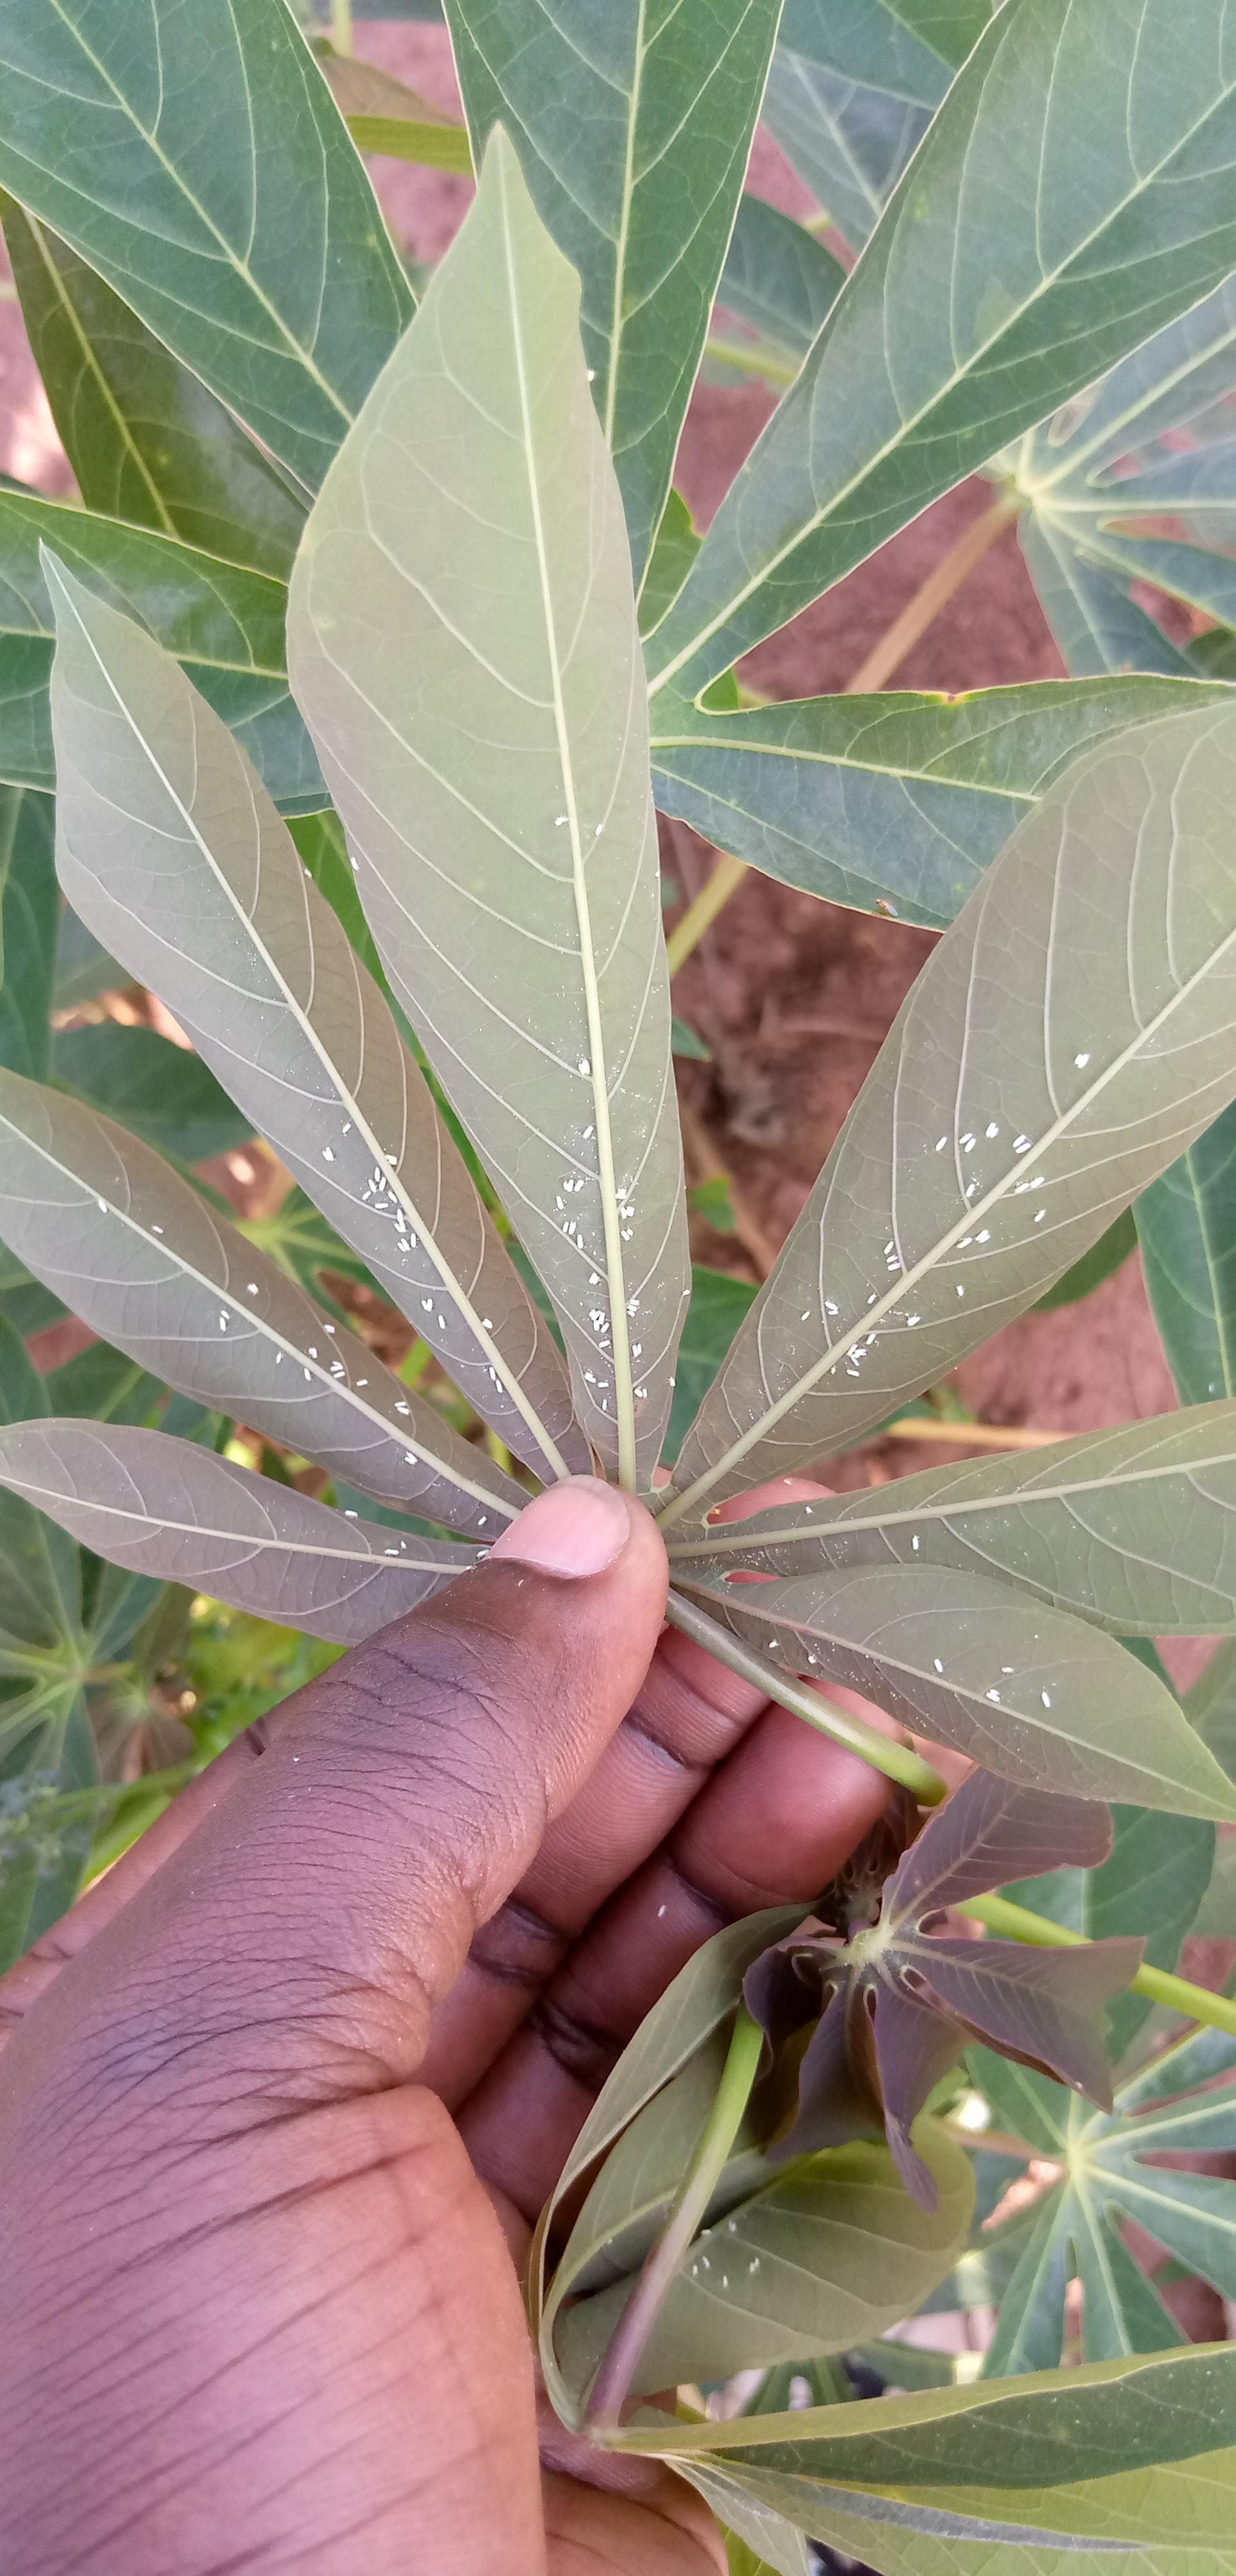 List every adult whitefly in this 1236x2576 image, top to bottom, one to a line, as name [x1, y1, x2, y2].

whitefly [585, 366, 596, 385]
whitefly [554, 814, 570, 827]
whitefly [591, 822, 605, 837]
whitefly [348, 855, 362, 874]
whitefly [302, 867, 314, 880]
whitefly [1074, 1052, 1084, 1066]
whitefly [1077, 1053, 1090, 1070]
whitefly [583, 1057, 592, 1077]
whitefly [577, 1062, 586, 1075]
whitefly [339, 1121, 353, 1135]
whitefly [984, 1121, 997, 1139]
whitefly [581, 1124, 595, 1141]
whitefly [990, 1126, 998, 1139]
whitefly [957, 1132, 974, 1146]
whitefly [1012, 1133, 1027, 1149]
whitefly [934, 1134, 948, 1152]
whitefly [963, 1136, 977, 1155]
whitefly [1015, 1142, 1033, 1155]
whitefly [325, 1146, 337, 1163]
whitefly [321, 1150, 330, 1162]
whitefly [384, 1153, 399, 1161]
whitefly [387, 1159, 400, 1168]
whitefly [373, 1165, 381, 1182]
whitefly [378, 1175, 387, 1193]
whitefly [1030, 1175, 1045, 1190]
whitefly [567, 1177, 575, 1194]
whitefly [574, 1177, 586, 1193]
whitefly [368, 1179, 378, 1194]
whitefly [561, 1179, 568, 1192]
whitefly [1014, 1182, 1030, 1195]
whitefly [964, 1182, 976, 1198]
whitefly [615, 1186, 628, 1194]
whitefly [387, 1189, 399, 1204]
whitefly [361, 1190, 372, 1202]
whitefly [613, 1193, 628, 1200]
whitefly [554, 1195, 566, 1212]
whitefly [97, 1198, 109, 1215]
whitefly [373, 1202, 389, 1209]
whitefly [626, 1204, 635, 1211]
whitefly [619, 1206, 627, 1221]
whitefly [396, 1207, 404, 1221]
whitefly [1034, 1207, 1047, 1224]
whitefly [626, 1209, 635, 1218]
whitefly [568, 1219, 577, 1236]
whitefly [561, 1220, 570, 1234]
whitefly [399, 1220, 407, 1234]
whitefly [393, 1222, 403, 1234]
whitefly [151, 1224, 165, 1236]
whitefly [626, 1226, 636, 1238]
whitefly [975, 1227, 989, 1242]
whitefly [620, 1229, 631, 1242]
whitefly [409, 1231, 418, 1249]
whitefly [576, 1232, 585, 1251]
whitefly [978, 1234, 991, 1245]
whitefly [955, 1236, 973, 1250]
whitefly [400, 1237, 411, 1252]
whitefly [882, 1239, 894, 1256]
whitefly [396, 1241, 406, 1253]
whitefly [885, 1253, 900, 1264]
whitefly [885, 1261, 903, 1273]
whitefly [587, 1271, 597, 1284]
whitefly [593, 1274, 600, 1285]
whitefly [247, 1283, 257, 1296]
whitefly [252, 1283, 261, 1294]
whitefly [954, 1283, 966, 1298]
whitefly [679, 1288, 692, 1296]
whitefly [864, 1291, 877, 1306]
whitefly [426, 1295, 433, 1312]
whitefly [628, 1298, 641, 1306]
whitefly [421, 1299, 427, 1311]
whitefly [823, 1300, 841, 1311]
whitefly [625, 1304, 639, 1313]
whitefly [588, 1307, 597, 1318]
whitefly [220, 1309, 231, 1321]
whitefly [591, 1309, 603, 1321]
whitefly [799, 1309, 812, 1323]
whitefly [826, 1309, 839, 1317]
whitefly [626, 1310, 637, 1320]
whitefly [598, 1311, 606, 1325]
whitefly [436, 1313, 446, 1331]
whitefly [906, 1314, 917, 1324]
whitefly [218, 1316, 228, 1333]
whitefly [907, 1316, 922, 1329]
whitefly [483, 1317, 494, 1325]
whitefly [592, 1319, 601, 1332]
whitefly [600, 1320, 611, 1334]
whitefly [482, 1321, 494, 1331]
whitefly [323, 1323, 335, 1330]
whitefly [326, 1329, 334, 1335]
whitefly [865, 1331, 877, 1346]
whitefly [597, 1338, 612, 1349]
whitefly [637, 1342, 642, 1356]
whitefly [846, 1342, 858, 1356]
whitefly [631, 1343, 639, 1359]
whitefly [308, 1346, 314, 1355]
whitefly [312, 1347, 319, 1361]
whitefly [853, 1348, 868, 1358]
whitefly [274, 1350, 283, 1365]
whitefly [850, 1354, 861, 1368]
whitefly [332, 1359, 342, 1366]
whitefly [488, 1365, 497, 1380]
whitefly [329, 1365, 344, 1372]
whitefly [829, 1365, 837, 1376]
whitefly [303, 1367, 313, 1383]
whitefly [845, 1368, 861, 1378]
whitefly [332, 1370, 347, 1379]
whitefly [585, 1372, 595, 1379]
whitefly [667, 1374, 677, 1388]
whitefly [584, 1376, 598, 1384]
whitefly [353, 1378, 370, 1388]
whitefly [495, 1379, 505, 1395]
whitefly [596, 1381, 610, 1389]
whitefly [633, 1387, 643, 1399]
whitefly [641, 1387, 650, 1401]
whitefly [600, 1397, 610, 1412]
whitefly [394, 1400, 408, 1407]
whitefly [397, 1406, 411, 1417]
whitefly [406, 1451, 419, 1464]
whitefly [402, 1455, 415, 1466]
whitefly [803, 1503, 815, 1516]
whitefly [343, 1508, 360, 1520]
whitefly [477, 1514, 488, 1528]
whitefly [910, 1532, 921, 1552]
whitefly [399, 1539, 408, 1551]
whitefly [382, 1548, 400, 1558]
whitefly [476, 1548, 491, 1560]
whitefly [767, 1636, 780, 1649]
whitefly [805, 1652, 818, 1666]
whitefly [933, 1657, 945, 1674]
whitefly [999, 1665, 1015, 1675]
whitefly [988, 1688, 1000, 1696]
whitefly [1040, 1689, 1052, 1710]
whitefly [984, 1690, 1001, 1703]